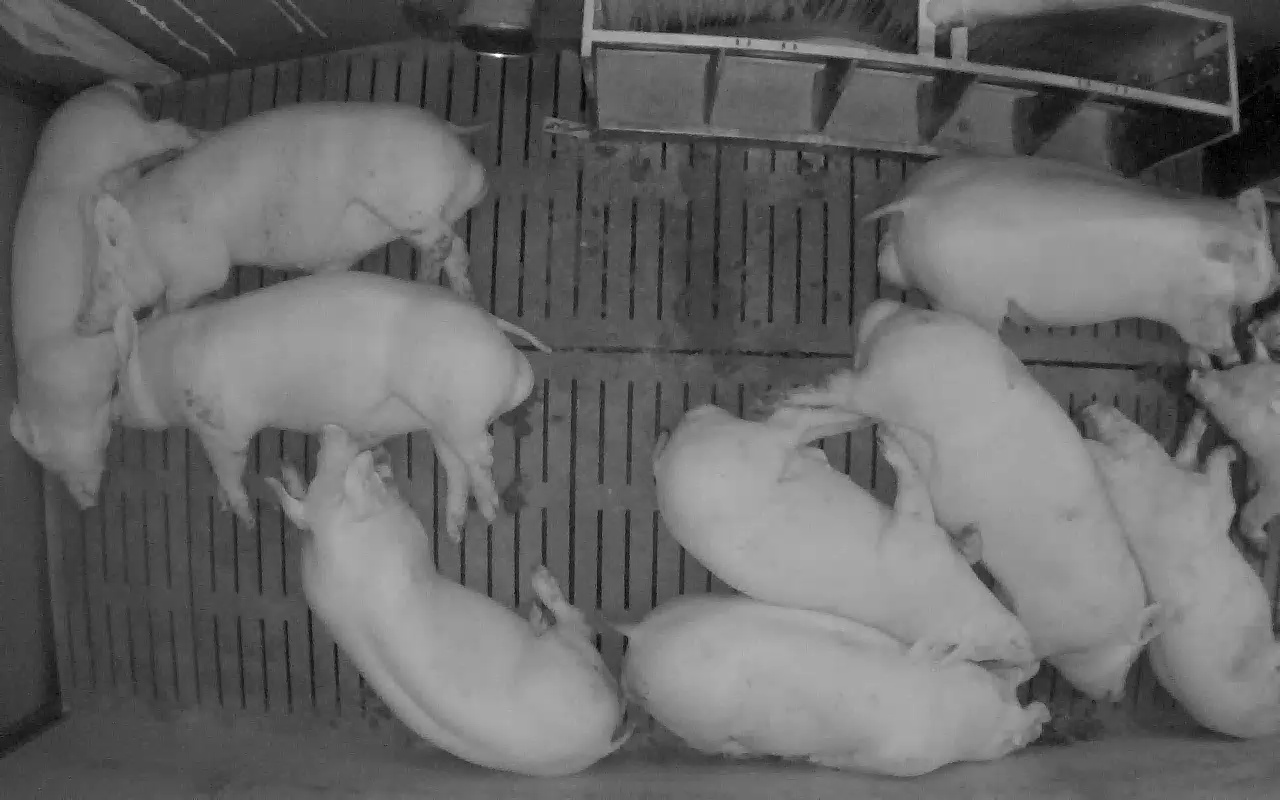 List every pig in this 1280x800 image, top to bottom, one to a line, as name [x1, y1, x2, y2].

pig [7, 73, 216, 513]
pig [77, 100, 503, 341]
pig [861, 155, 1277, 365]
pig [103, 270, 551, 544]
pig [761, 297, 1171, 706]
pig [1190, 335, 1279, 556]
pig [1081, 398, 1278, 733]
pig [653, 401, 1035, 668]
pig [264, 423, 636, 780]
pig [594, 590, 1051, 778]